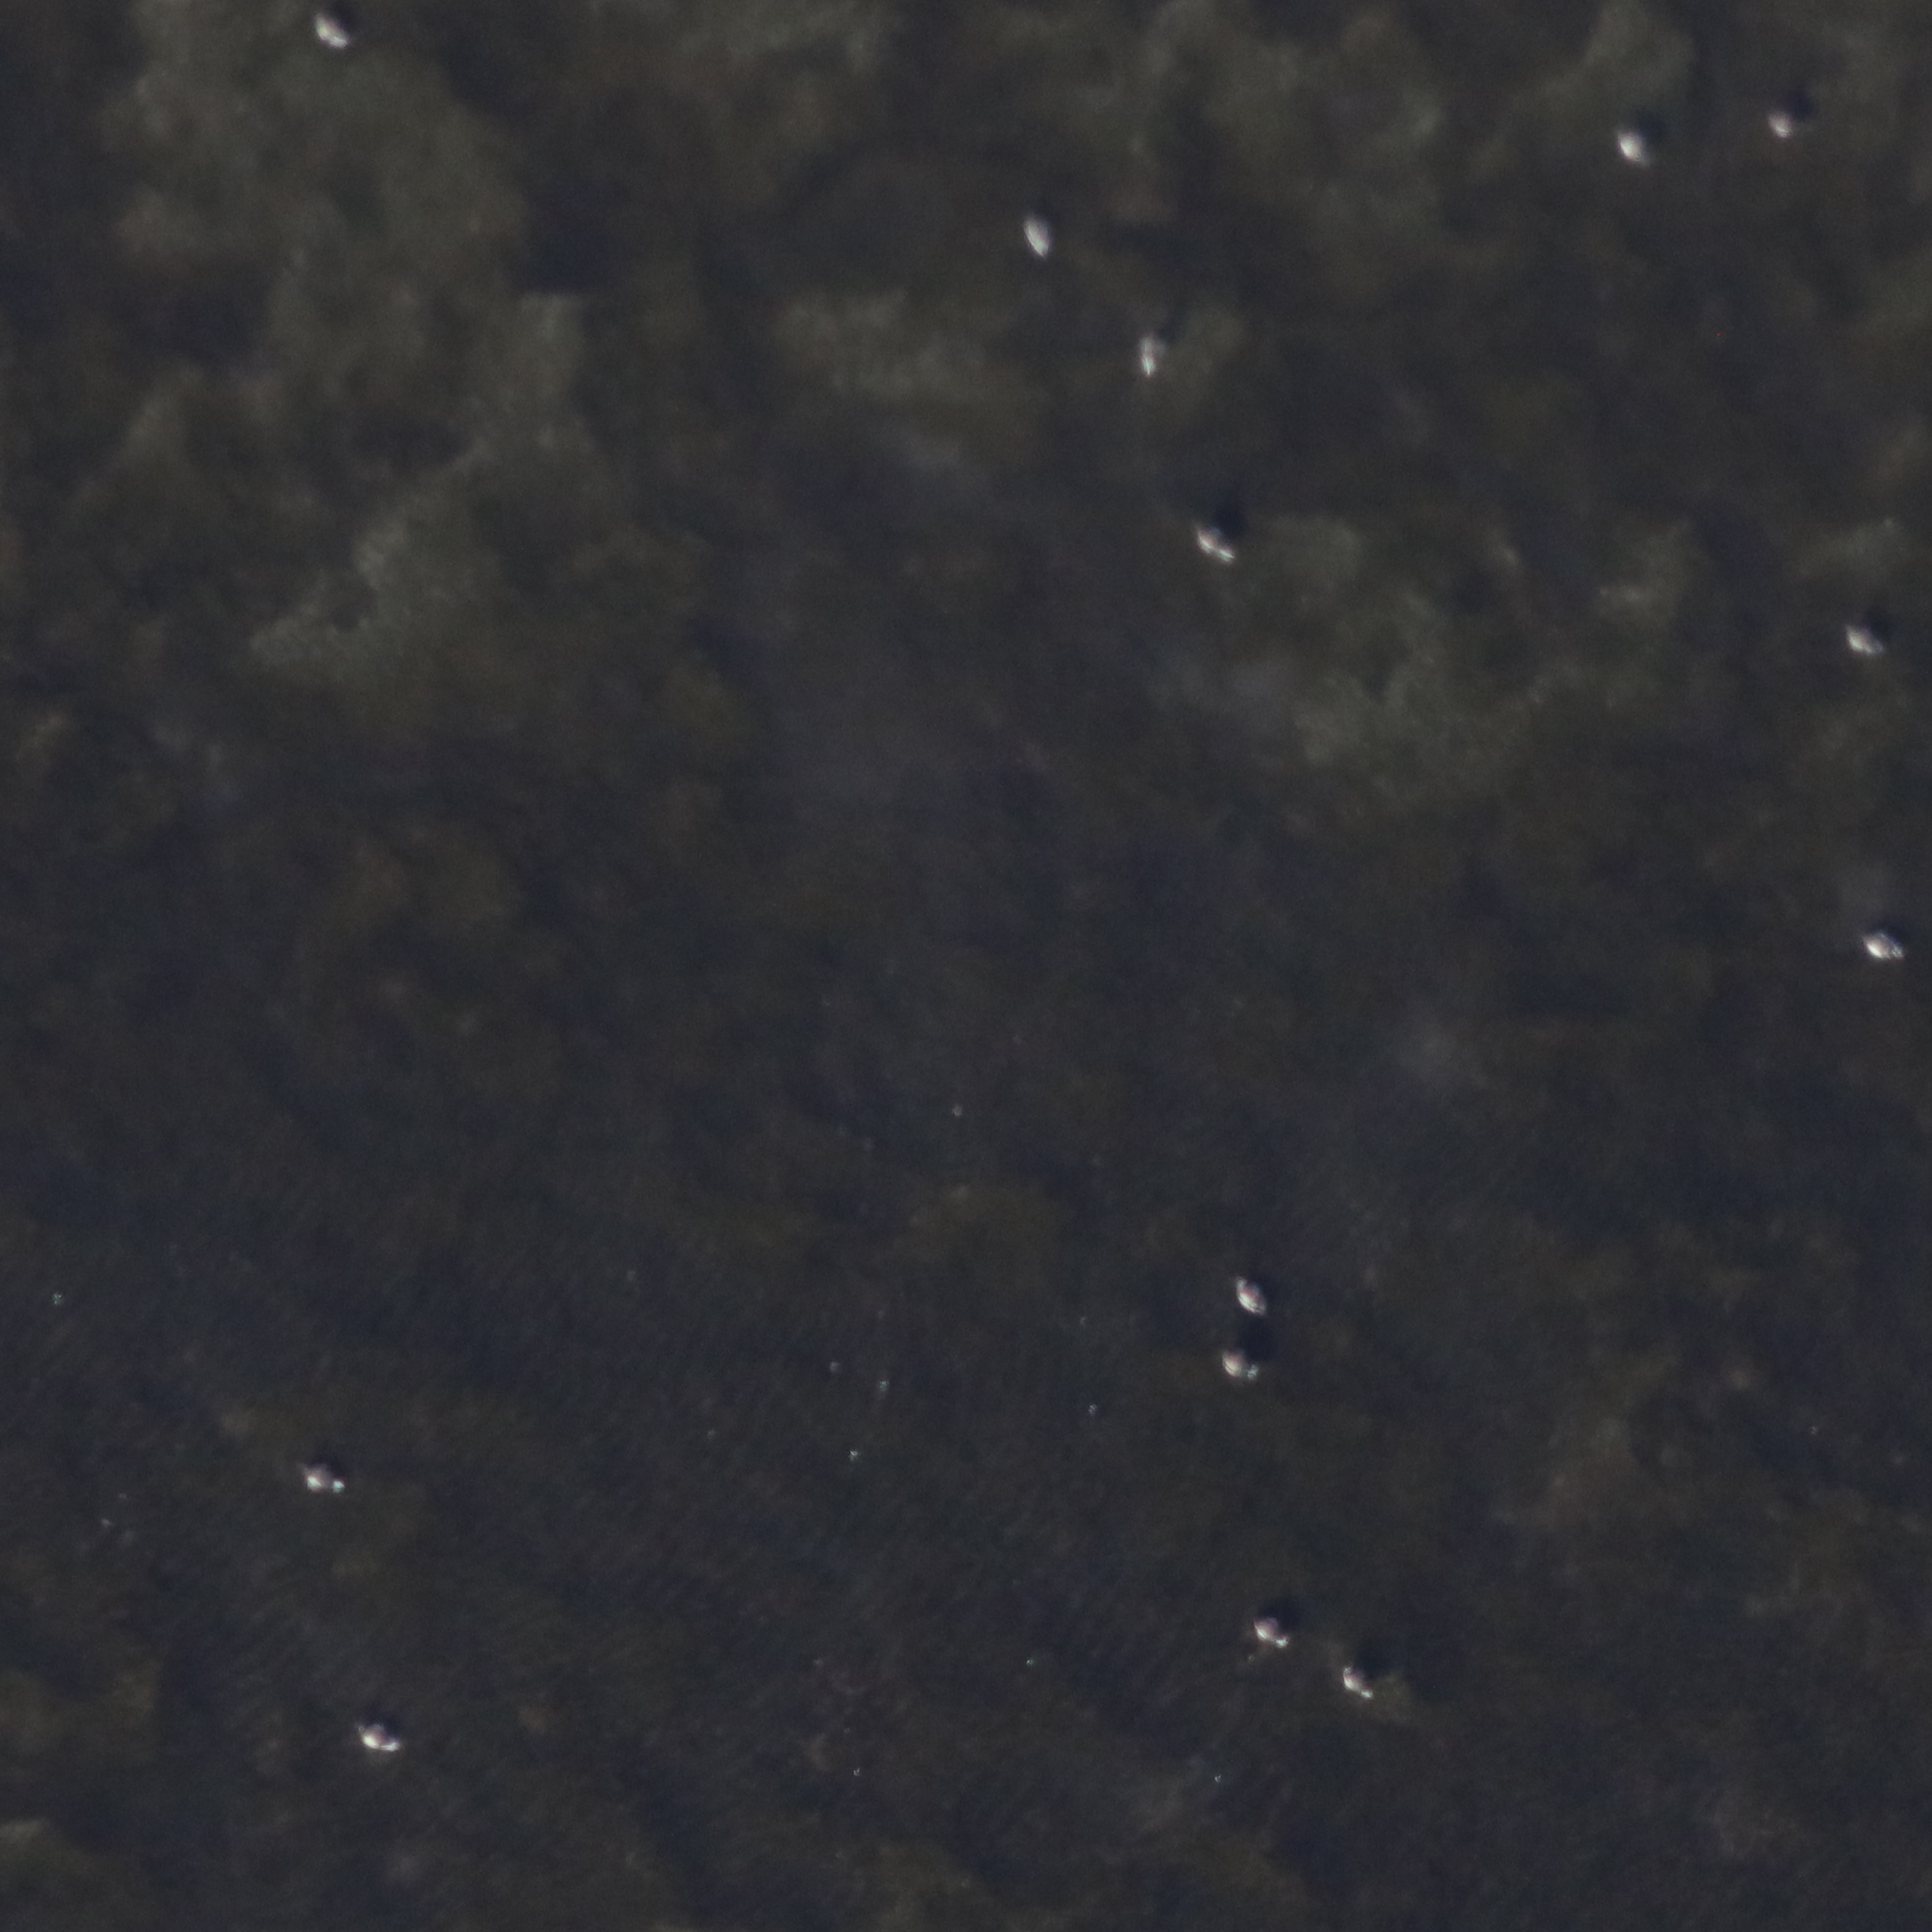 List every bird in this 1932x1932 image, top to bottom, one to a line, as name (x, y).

brant (318, 27)
brant (1790, 121)
brant (1630, 143)
brant (1038, 239)
brant (1156, 358)
brant (1213, 538)
brant (1864, 632)
brant (1883, 945)
brant (1245, 1300)
brant (1239, 1361)
brant (323, 1476)
brant (1270, 1629)
brant (1357, 1680)
brant (379, 1737)